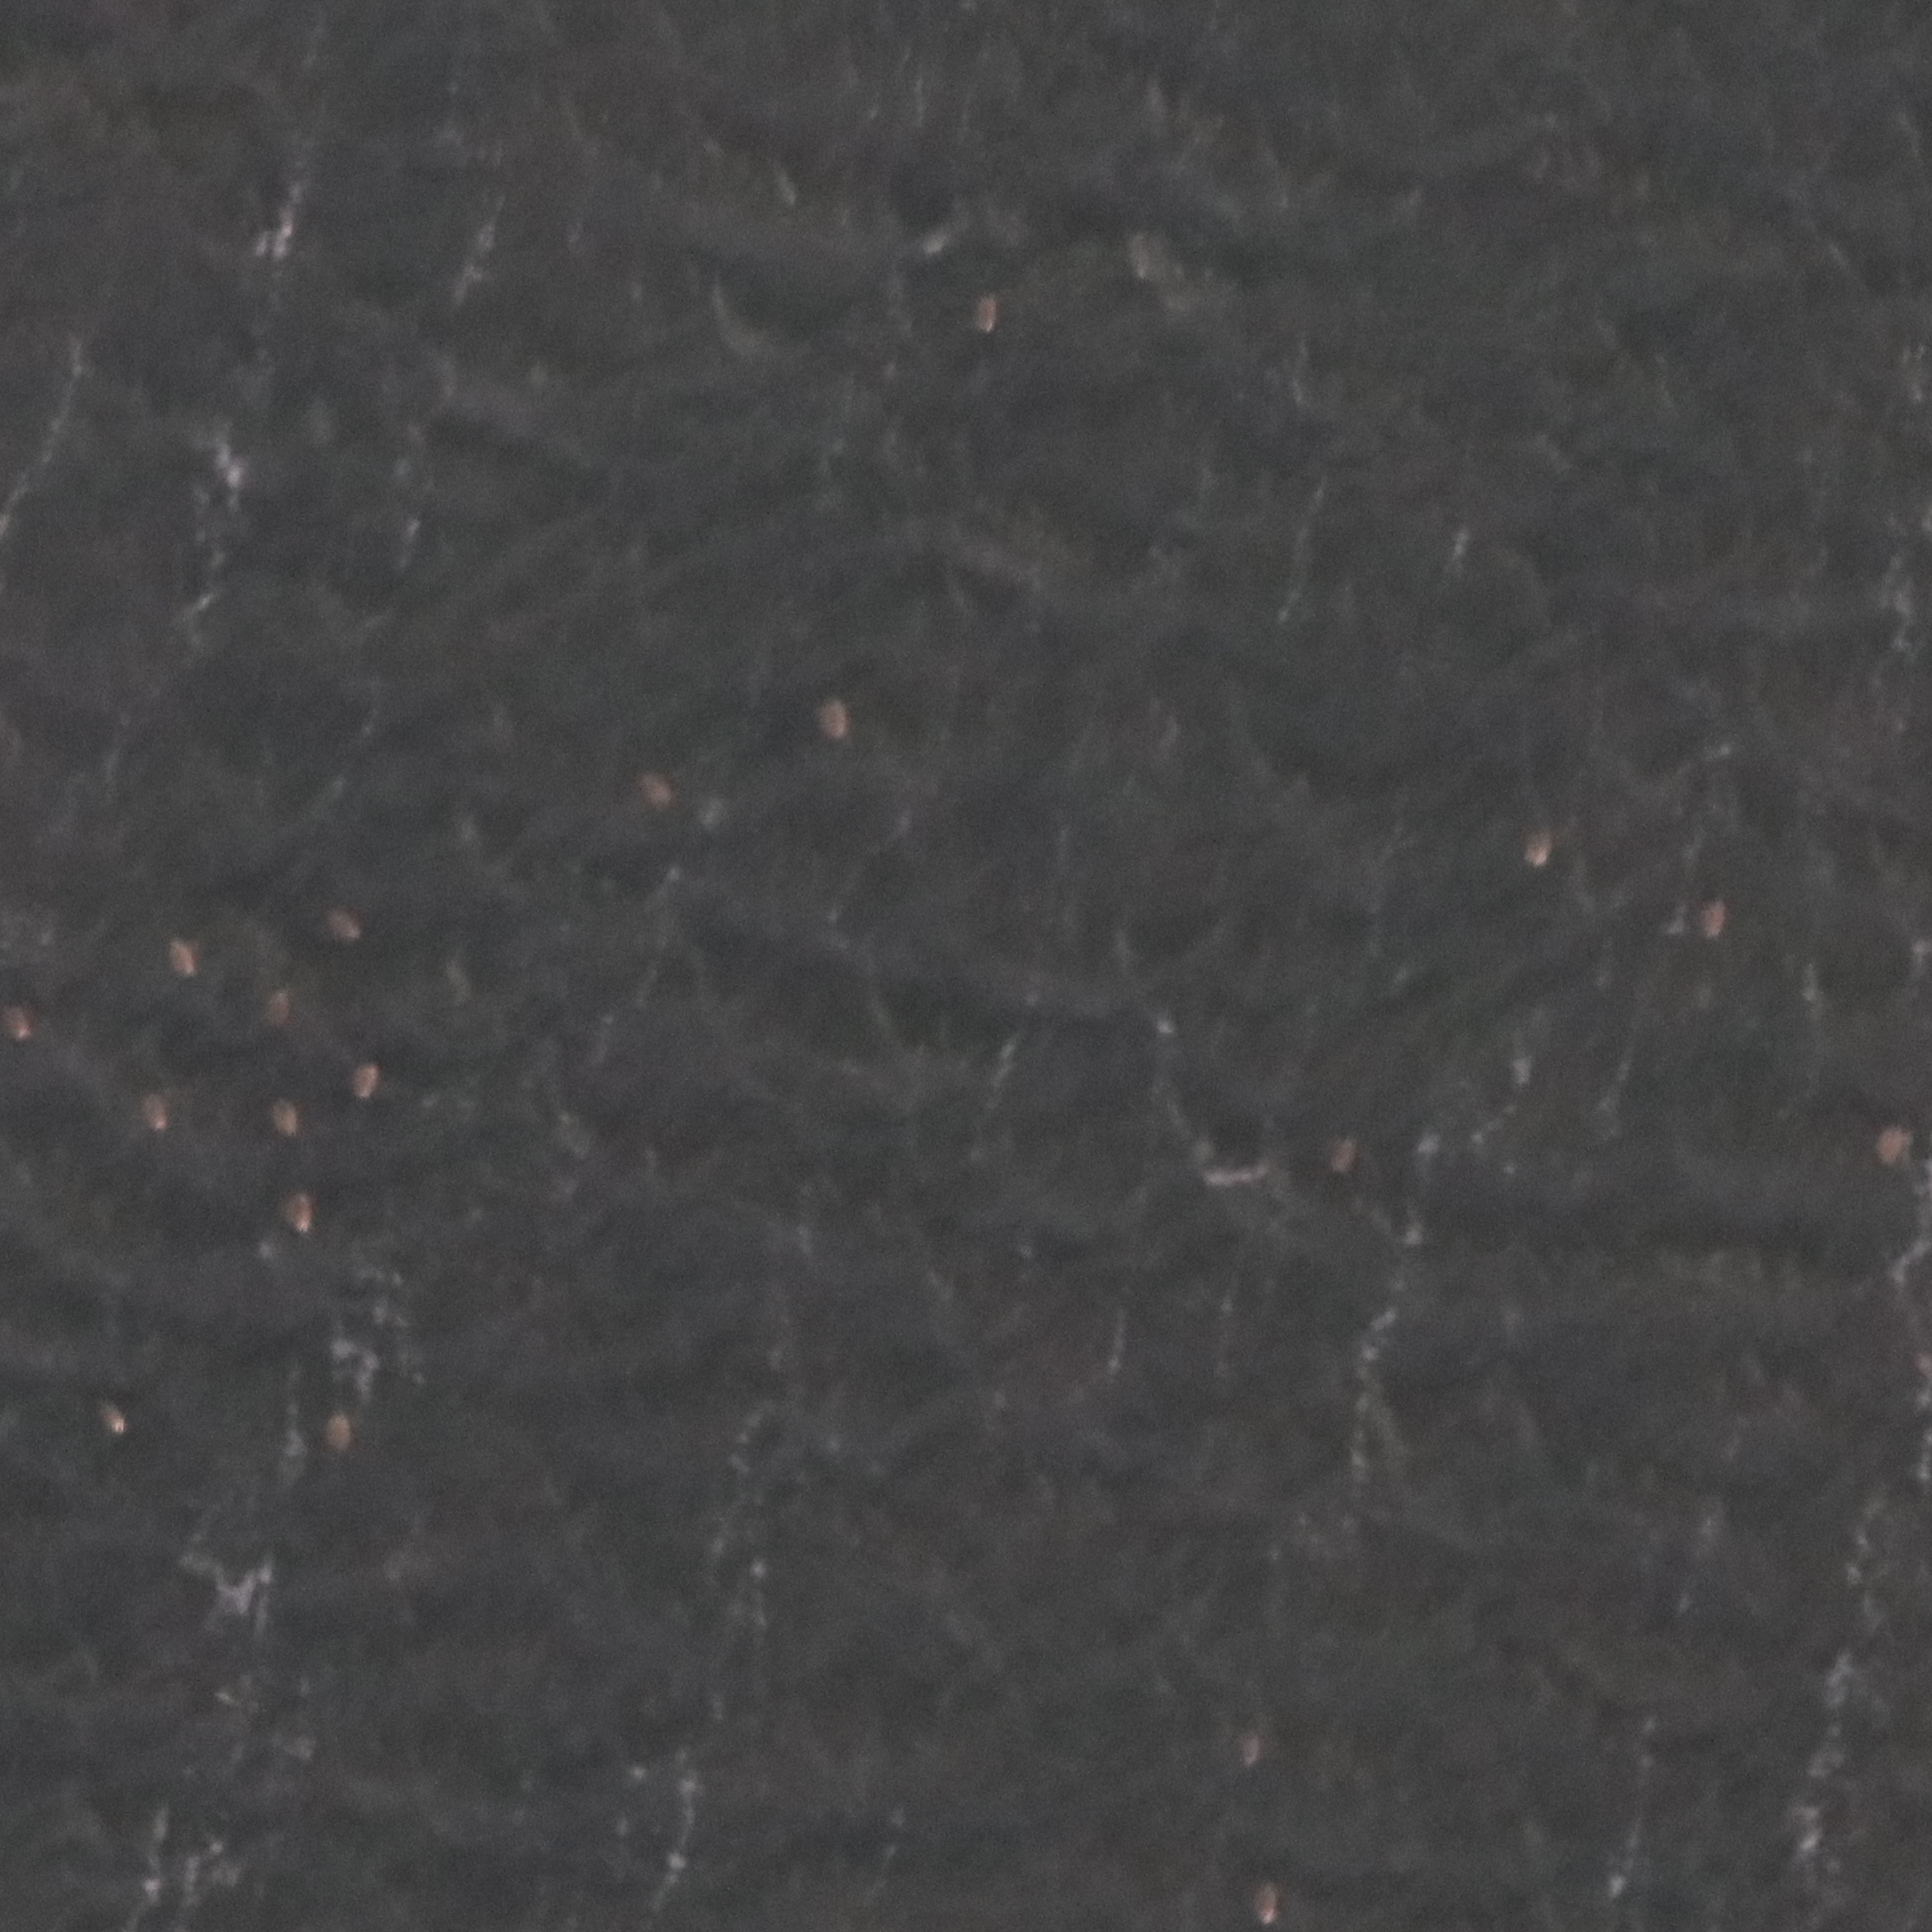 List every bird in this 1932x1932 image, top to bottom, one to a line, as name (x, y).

Canada goose (987, 319)
Canada goose (835, 723)
Canada goose (657, 793)
Canada goose (1539, 849)
Canada goose (1712, 917)
Canada goose (342, 927)
Canada goose (177, 961)
Canada goose (281, 1012)
Canada goose (16, 1019)
Canada goose (359, 1080)
Canada goose (155, 1115)
Canada goose (287, 1121)
Canada goose (1890, 1143)
Canada goose (1342, 1154)
Canada goose (297, 1211)
Canada goose (110, 1418)
Canada goose (341, 1431)
Canada goose (1260, 1901)